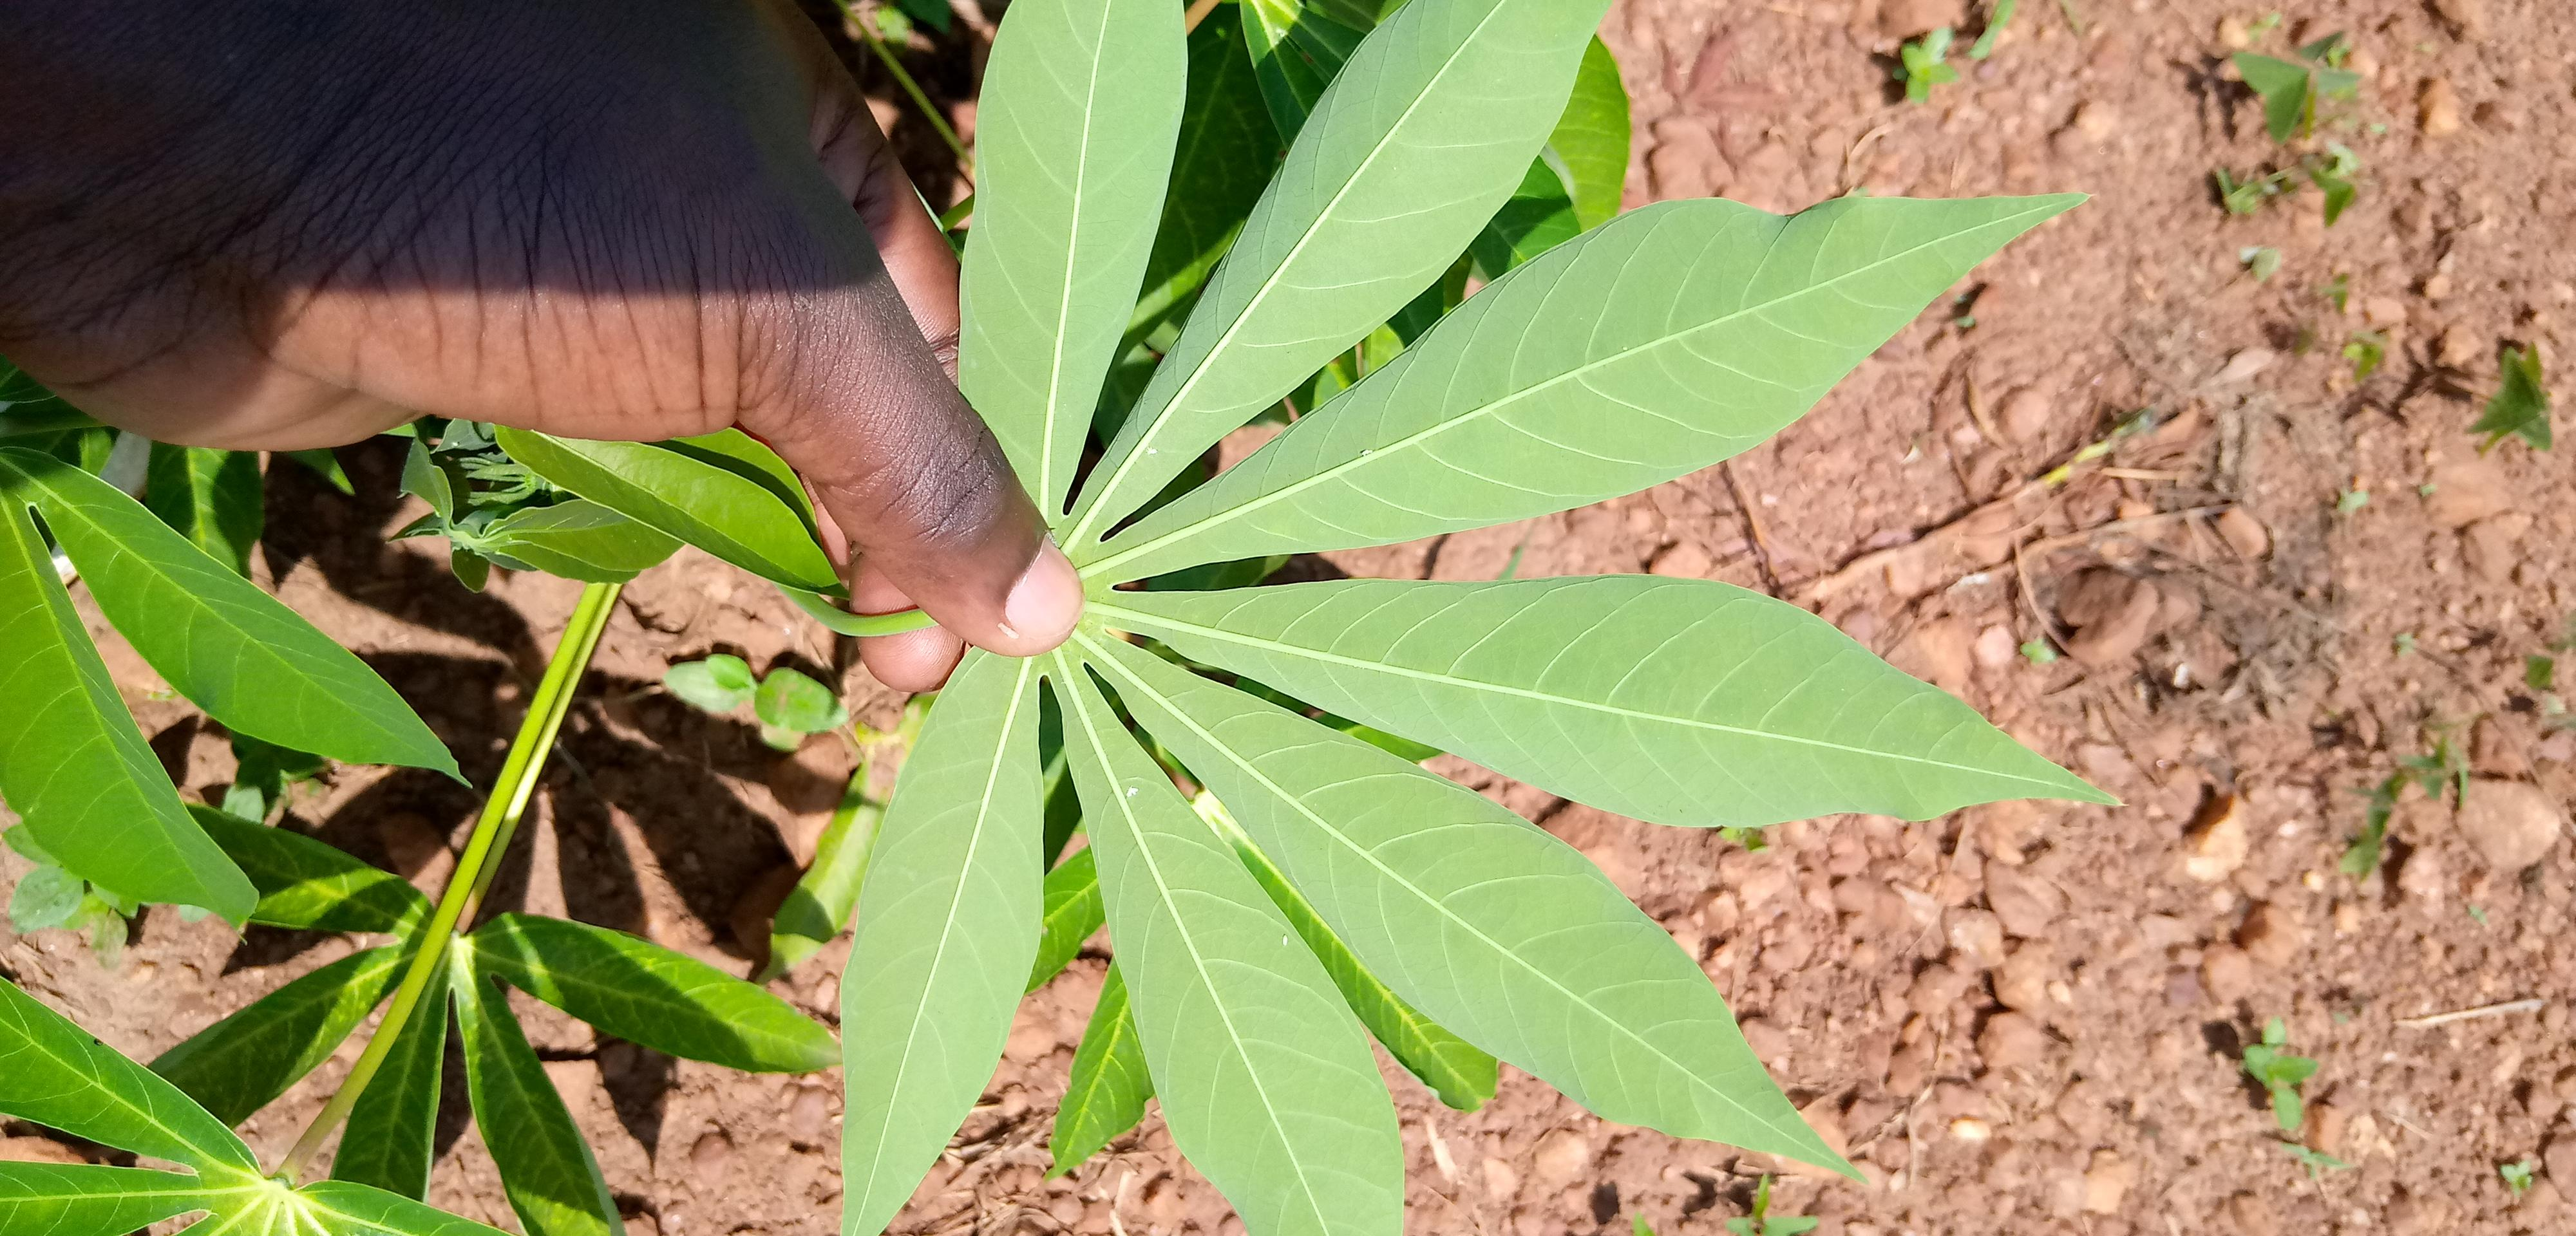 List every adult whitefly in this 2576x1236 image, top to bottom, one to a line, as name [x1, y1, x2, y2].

whitefly [1139, 443, 1158, 460]
whitefly [1357, 446, 1378, 460]
whitefly [1122, 782, 1142, 801]
whitefly [1276, 929, 1294, 950]